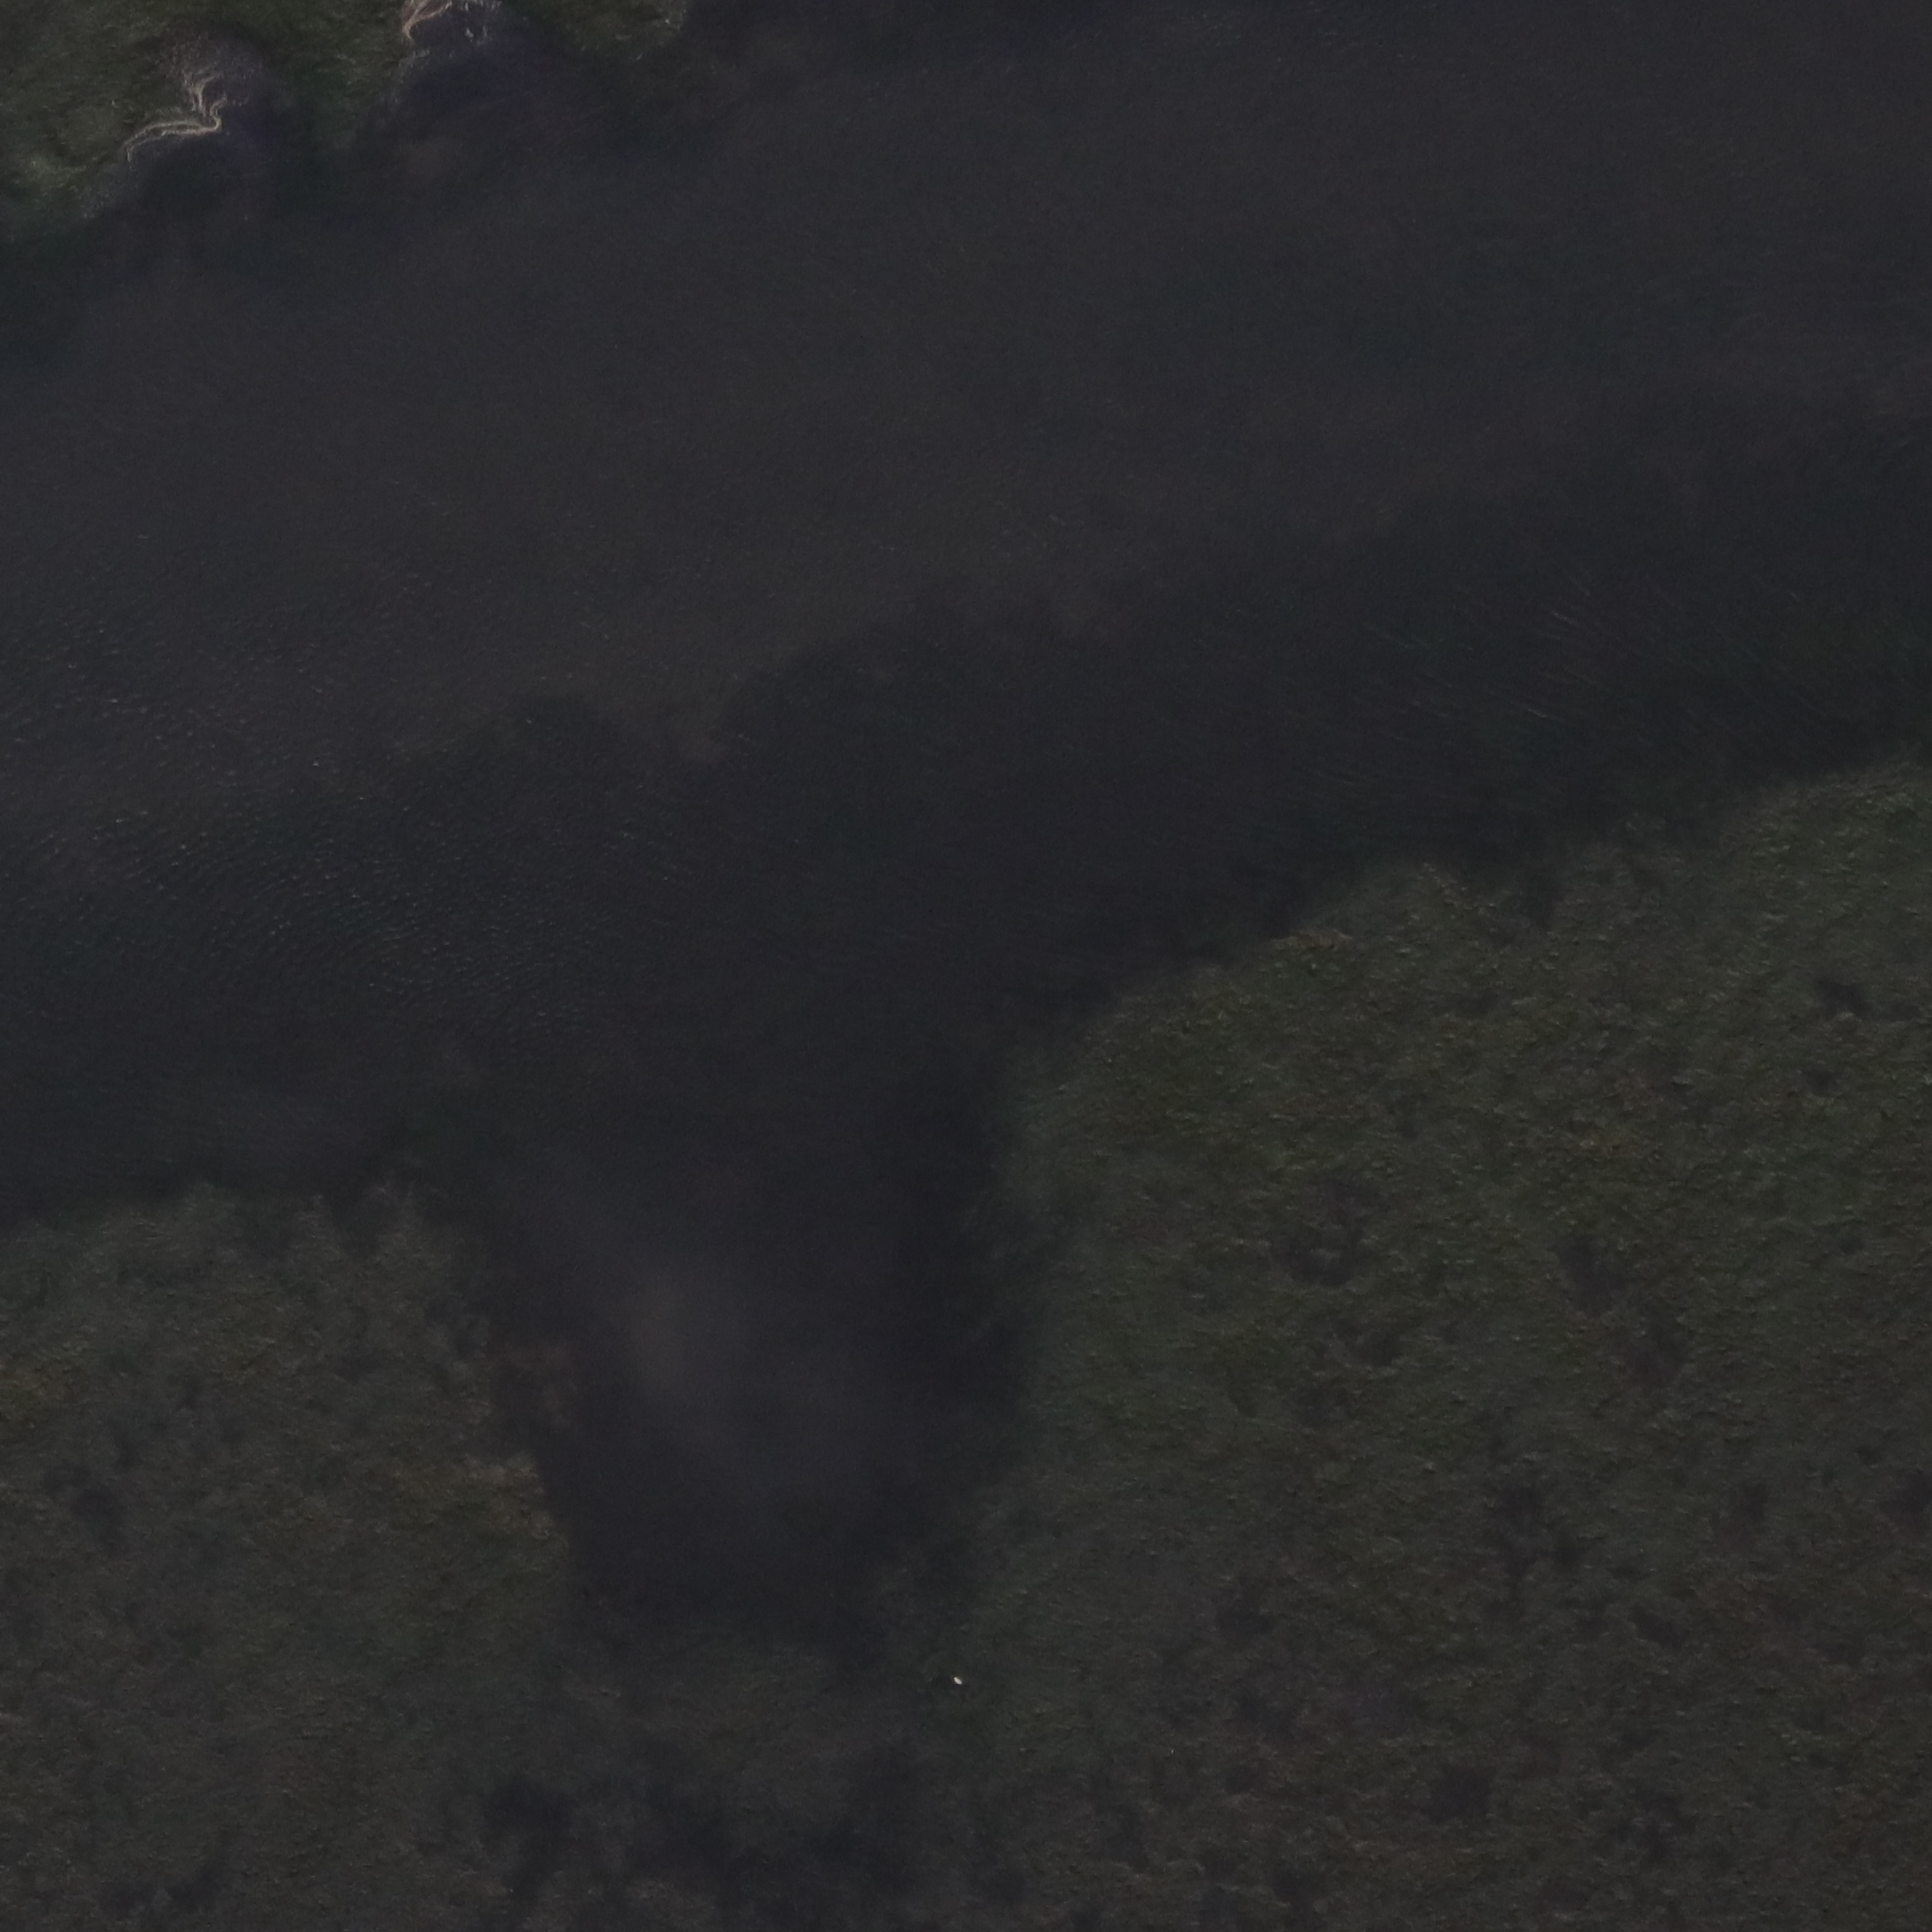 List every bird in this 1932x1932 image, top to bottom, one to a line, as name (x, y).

None